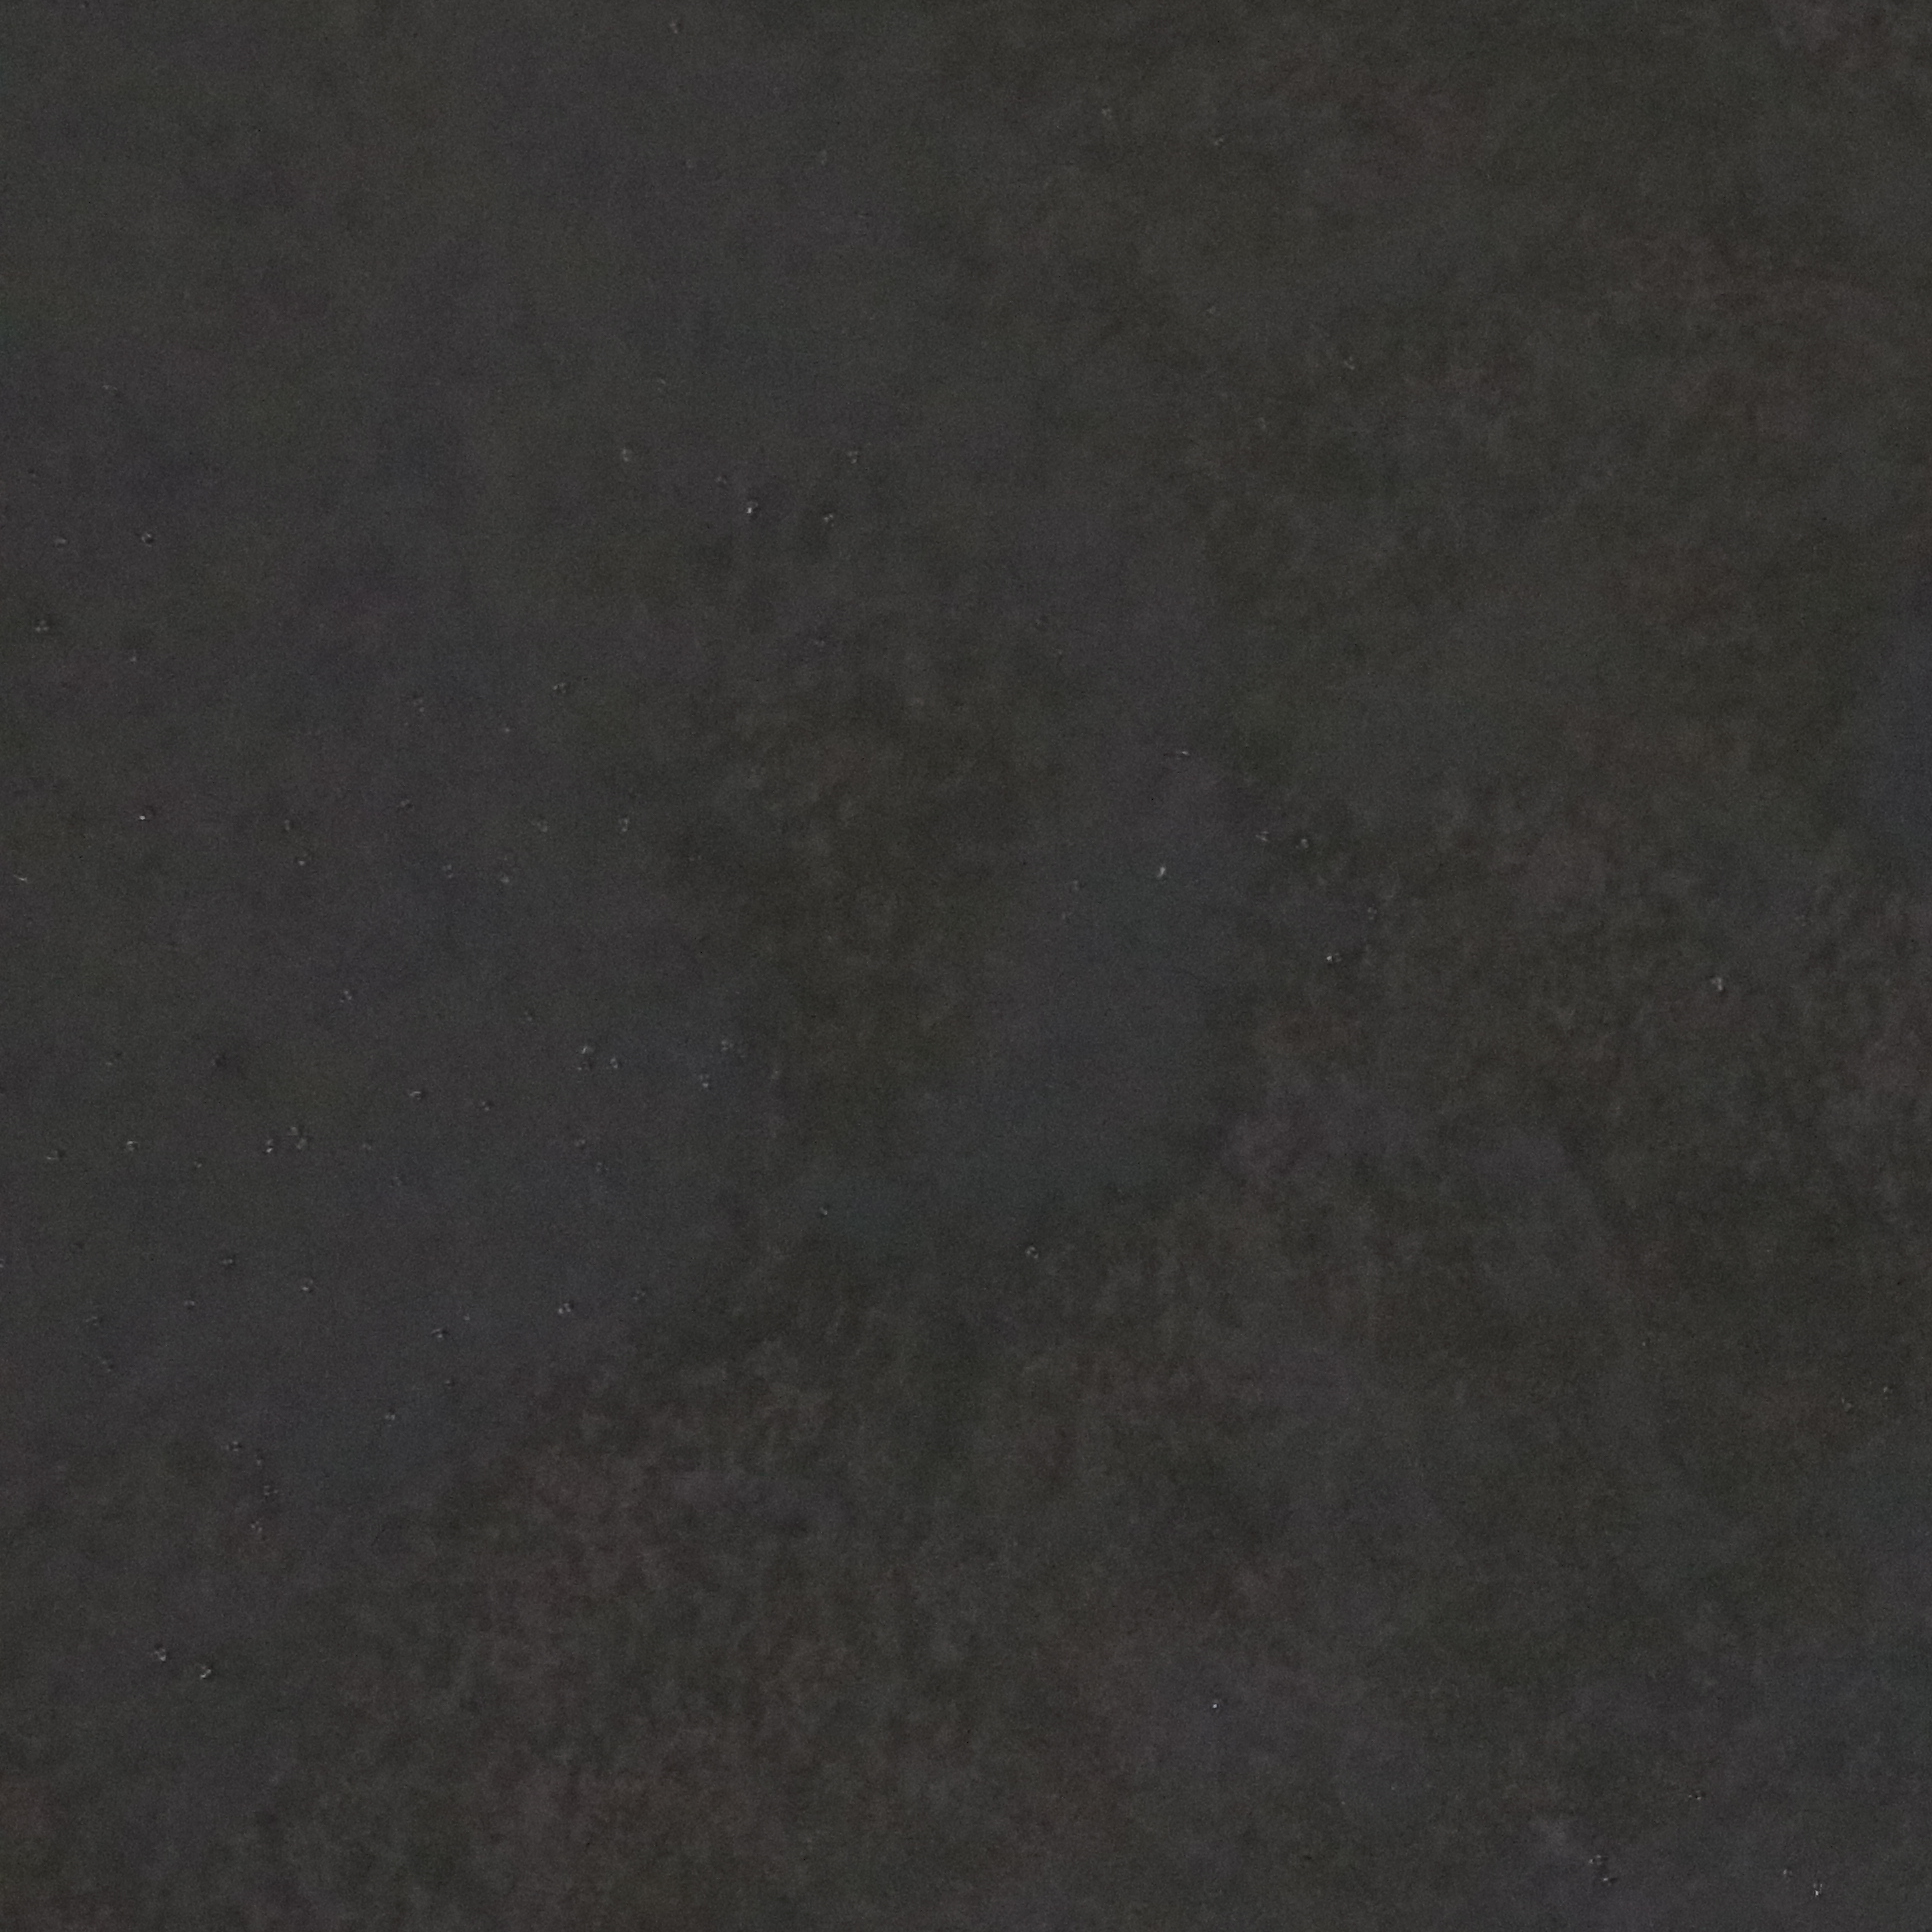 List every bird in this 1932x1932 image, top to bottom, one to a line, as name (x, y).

brant (670, 28)
brant (1106, 110)
brant (1216, 142)
brant (818, 159)
brant (691, 164)
brant (1350, 362)
brant (659, 381)
brant (115, 386)
brant (628, 451)
brant (855, 455)
brant (723, 480)
brant (752, 507)
brant (831, 519)
brant (146, 538)
brant (58, 541)
brant (43, 626)
brant (820, 647)
brant (136, 657)
brant (559, 687)
brant (416, 702)
brant (1178, 753)
brant (407, 800)
brant (142, 811)
brant (286, 822)
brant (624, 822)
brant (540, 823)
brant (1264, 834)
brant (1305, 841)
brant (299, 859)
brant (451, 870)
brant (1159, 873)
brant (501, 876)
brant (1074, 882)
brant (1368, 914)
brant (1065, 917)
brant (1330, 956)
brant (1715, 981)
brant (350, 999)
brant (532, 1019)
brant (584, 1050)
brant (718, 1050)
brant (217, 1057)
brant (115, 1066)
brant (620, 1067)
brant (583, 1071)
brant (707, 1088)
brant (422, 1095)
brant (490, 1104)
brant (298, 1133)
brant (270, 1145)
brant (577, 1145)
brant (125, 1146)
brant (368, 1147)
brant (305, 1154)
brant (60, 1160)
brant (193, 1169)
brant (604, 1174)
brant (399, 1177)
brant (833, 1205)
brant (81, 1249)
brant (1036, 1255)
brant (232, 1261)
brant (641, 1292)
brant (305, 1294)
brant (195, 1303)
brant (565, 1310)
brant (100, 1316)
brant (435, 1326)
brant (122, 1368)
brant (454, 1381)
brant (1888, 1390)
brant (1849, 1409)
brant (396, 1413)
brant (239, 1442)
brant (264, 1462)
brant (278, 1486)
brant (269, 1525)
brant (166, 1661)
brant (204, 1678)
brant (1222, 1704)
brant (1695, 1795)
brant (1596, 1856)
brant (1791, 1867)
brant (1613, 1878)
brant (1822, 1883)